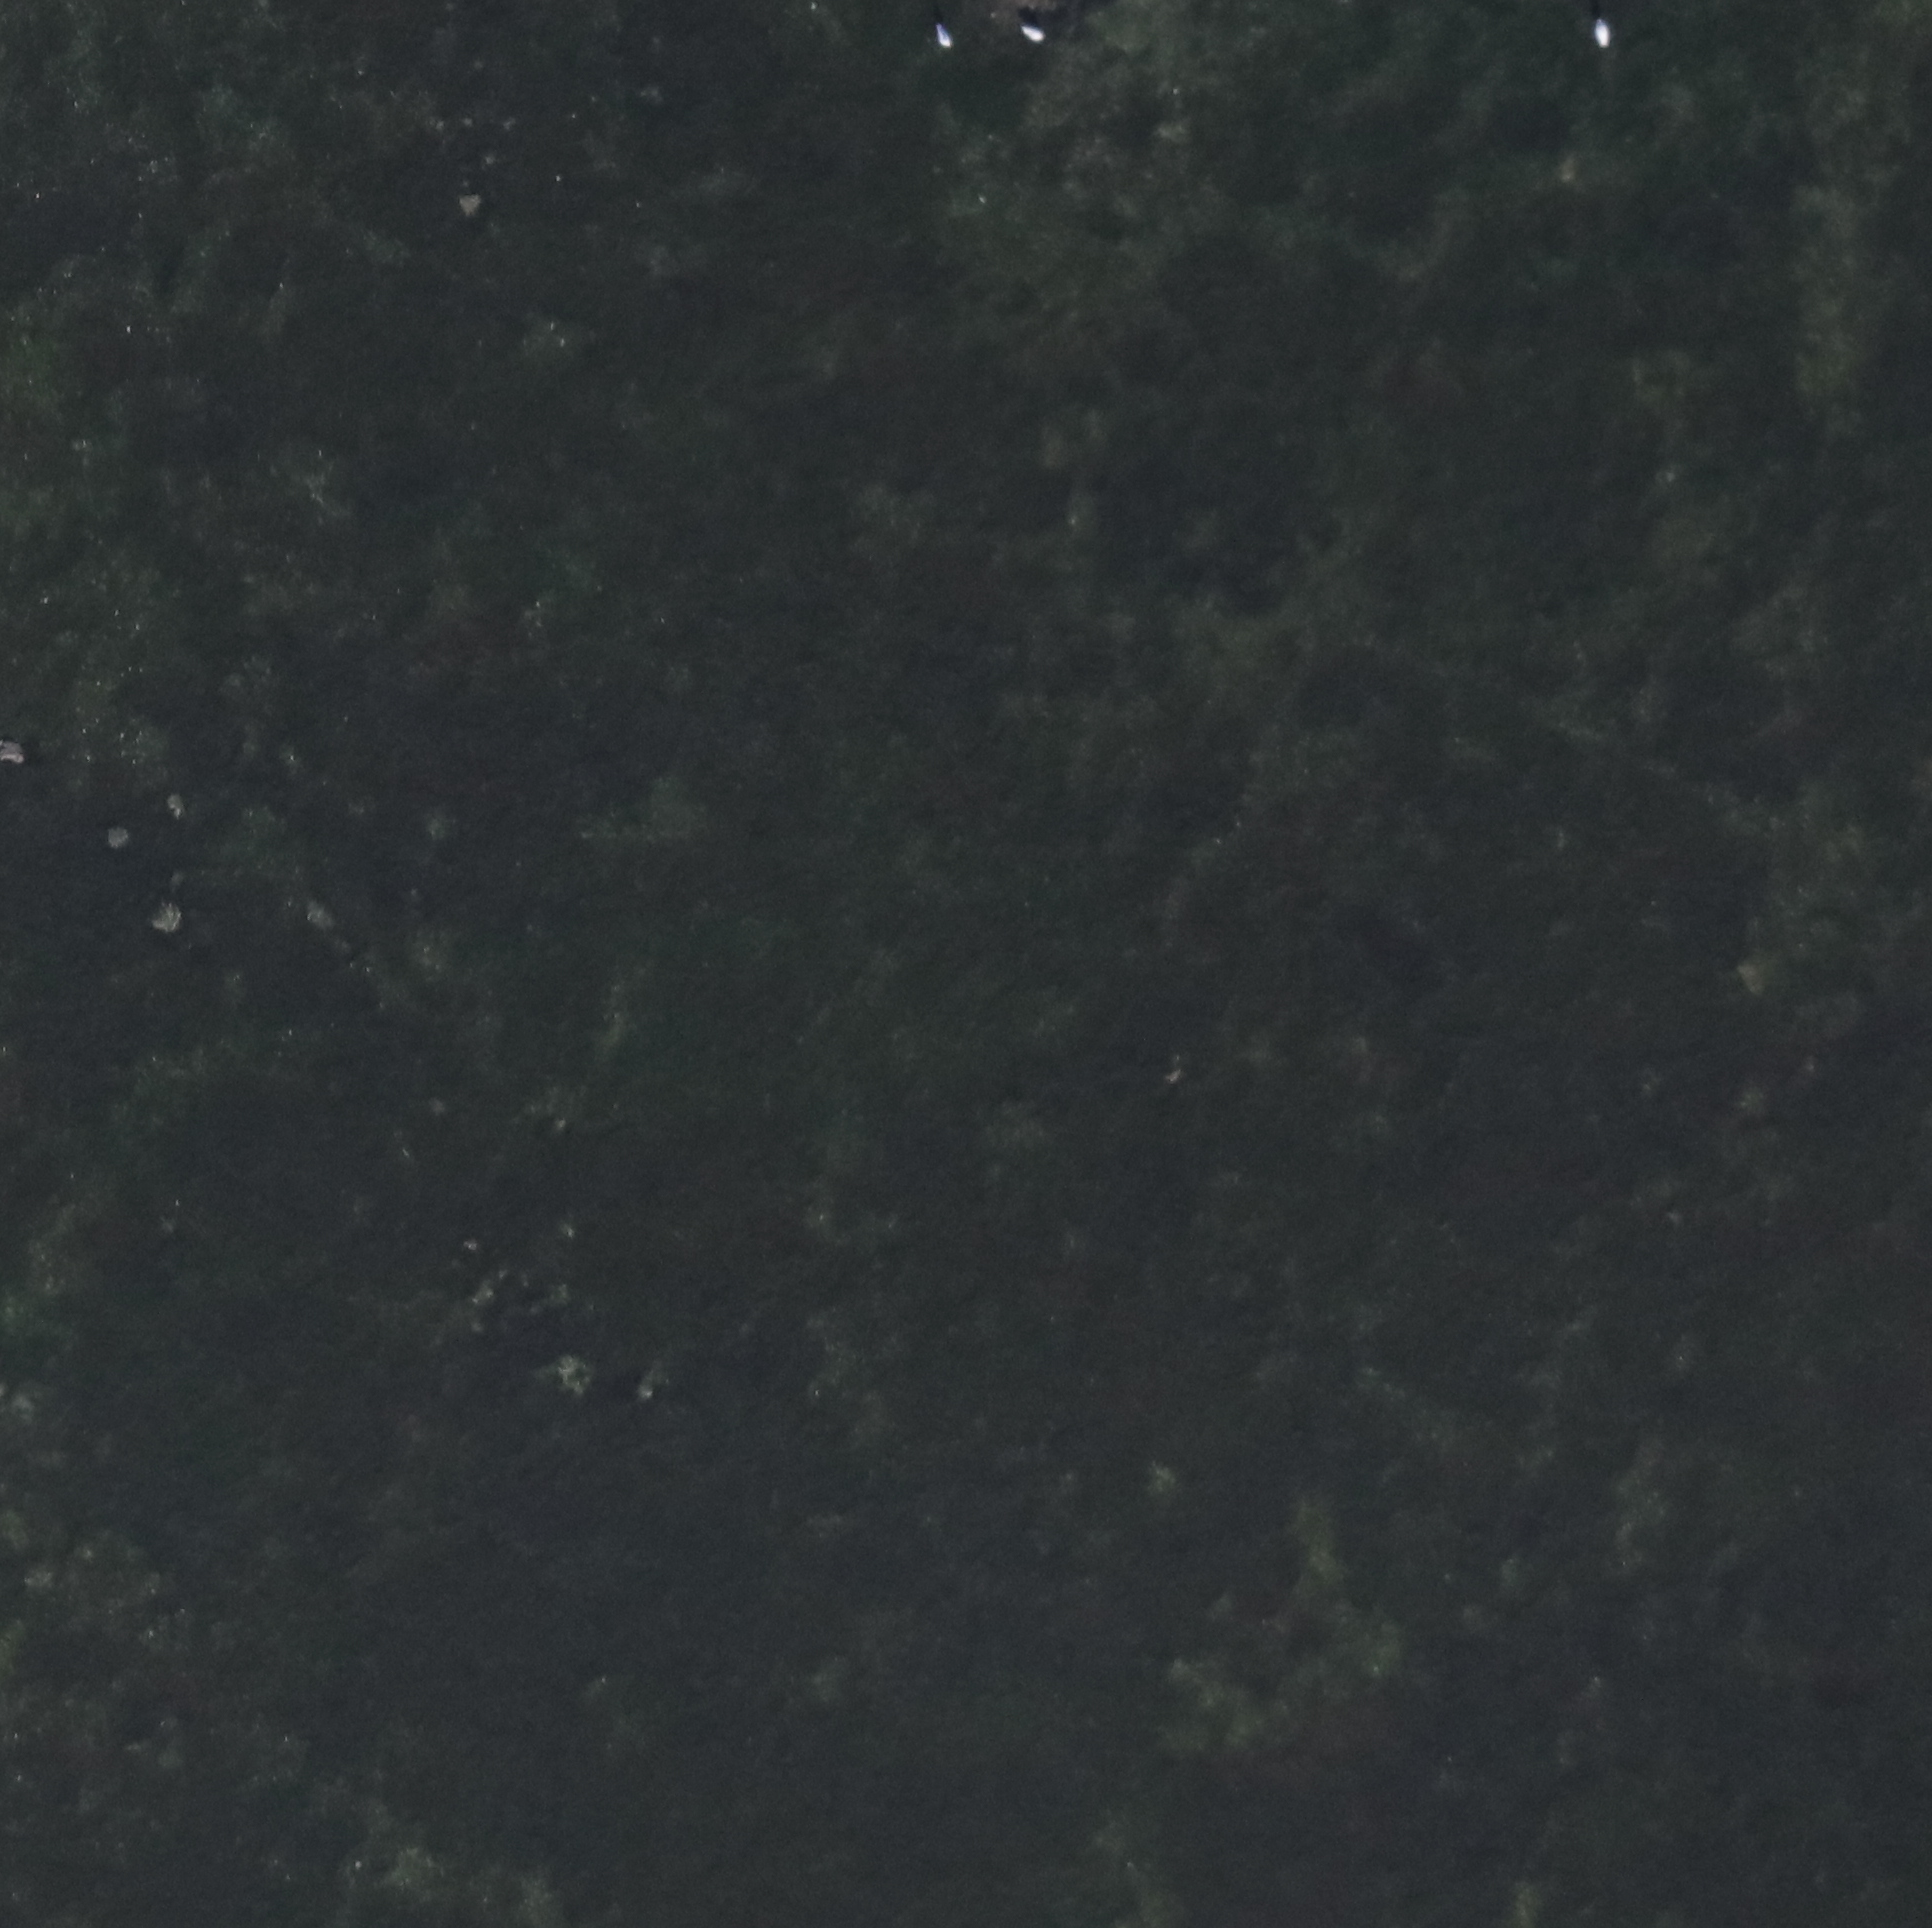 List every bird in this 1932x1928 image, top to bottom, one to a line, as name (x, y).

gull (1027, 29)
gull (1606, 33)
gull (943, 36)